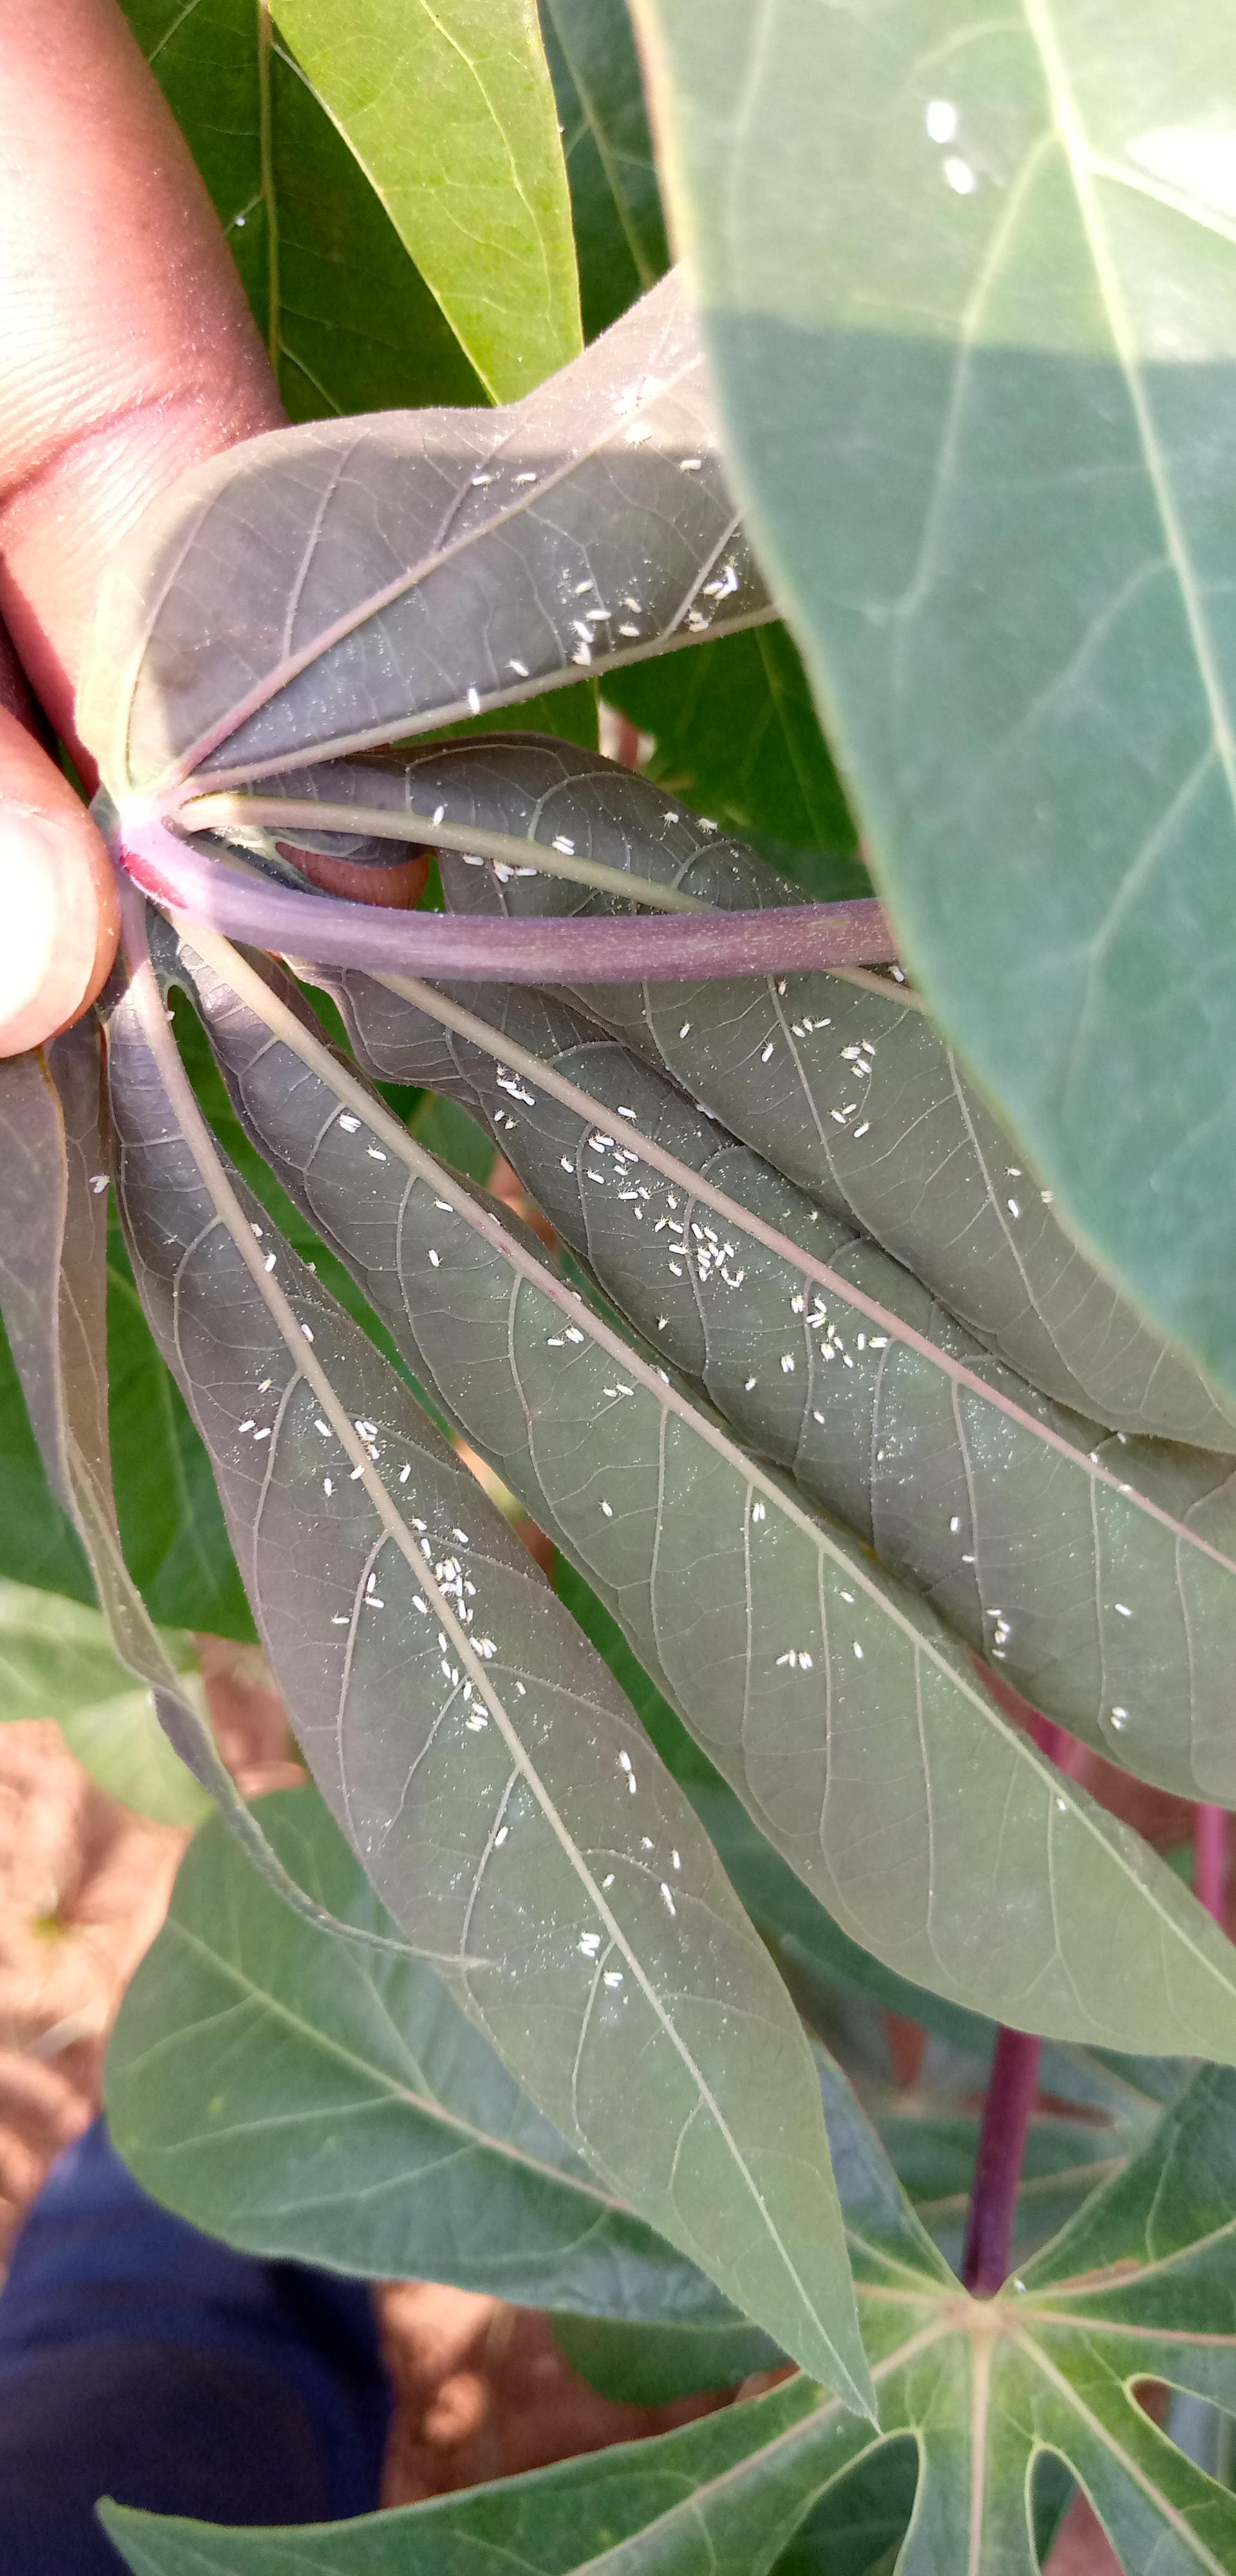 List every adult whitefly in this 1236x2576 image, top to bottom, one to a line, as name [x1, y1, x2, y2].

whitefly [923, 90, 964, 147]
whitefly [941, 155, 980, 199]
whitefly [231, 216, 248, 230]
whitefly [640, 375, 669, 397]
whitefly [617, 386, 639, 399]
whitefly [612, 399, 637, 415]
whitefly [621, 420, 653, 444]
whitefly [677, 457, 705, 471]
whitefly [512, 470, 538, 486]
whitefly [471, 473, 495, 487]
whitefly [724, 564, 740, 593]
whitefly [573, 578, 595, 596]
whitefly [702, 581, 724, 598]
whitefly [714, 585, 731, 601]
whitefly [624, 594, 645, 614]
whitefly [586, 607, 611, 623]
whitefly [687, 611, 704, 622]
whitefly [571, 617, 597, 645]
whitefly [618, 621, 639, 639]
whitefly [689, 621, 709, 634]
whitefly [580, 640, 592, 665]
whitefly [570, 652, 585, 665]
whitefly [507, 659, 532, 677]
whitefly [467, 685, 483, 715]
whitefly [431, 804, 448, 828]
whitefly [660, 810, 680, 826]
whitefly [697, 815, 720, 833]
whitefly [556, 834, 574, 848]
whitefly [551, 840, 575, 856]
whitefly [462, 852, 485, 867]
whitefly [492, 860, 515, 876]
whitefly [515, 866, 538, 877]
whitefly [494, 869, 509, 884]
whitefly [886, 961, 906, 983]
whitefly [774, 977, 789, 998]
whitefly [162, 1007, 176, 1027]
whitefly [814, 1016, 831, 1029]
whitefly [800, 1016, 814, 1034]
whitefly [677, 1021, 692, 1039]
whitefly [789, 1022, 807, 1039]
whitefly [758, 1036, 777, 1063]
whitefly [859, 1037, 877, 1057]
whitefly [842, 1045, 861, 1054]
whitefly [839, 1051, 857, 1060]
whitefly [857, 1057, 872, 1075]
whitefly [848, 1066, 864, 1079]
whitefly [494, 1075, 518, 1089]
whitefly [505, 1088, 523, 1101]
whitefly [522, 1092, 535, 1107]
whitefly [839, 1103, 860, 1115]
whitefly [616, 1104, 637, 1121]
whitefly [492, 1106, 507, 1122]
whitefly [828, 1107, 847, 1125]
whitefly [338, 1113, 362, 1127]
whitefly [502, 1117, 520, 1131]
whitefly [851, 1118, 872, 1140]
whitefly [337, 1119, 356, 1134]
whitefly [594, 1132, 615, 1147]
whitefly [586, 1137, 605, 1153]
whitefly [364, 1147, 388, 1163]
whitefly [623, 1148, 639, 1163]
whitefly [612, 1151, 625, 1164]
whitefly [559, 1155, 574, 1174]
whitefly [612, 1164, 628, 1177]
whitefly [1005, 1165, 1022, 1177]
whitefly [585, 1167, 605, 1185]
whitefly [88, 1173, 111, 1195]
whitefly [637, 1186, 651, 1200]
whitefly [615, 1188, 638, 1200]
whitefly [1038, 1189, 1054, 1198]
whitefly [666, 1193, 677, 1210]
whitefly [1007, 1197, 1020, 1220]
whitefly [1042, 1197, 1054, 1206]
whitefly [431, 1198, 454, 1214]
whitefly [632, 1205, 644, 1220]
whitefly [653, 1217, 668, 1233]
whitefly [668, 1218, 683, 1235]
whitefly [247, 1220, 265, 1239]
whitefly [690, 1222, 703, 1240]
whitefly [702, 1226, 720, 1243]
whitefly [707, 1242, 719, 1257]
whitefly [722, 1242, 736, 1259]
whitefly [668, 1242, 689, 1255]
whitefly [697, 1246, 713, 1260]
whitefly [425, 1247, 441, 1269]
whitefly [263, 1250, 281, 1273]
whitefly [715, 1250, 726, 1266]
whitefly [697, 1254, 711, 1268]
whitefly [305, 1258, 320, 1276]
whitefly [667, 1260, 684, 1278]
whitefly [698, 1265, 709, 1283]
whitefly [720, 1266, 730, 1281]
whitefly [735, 1267, 744, 1281]
whitefly [726, 1278, 741, 1289]
whitefly [796, 1293, 806, 1313]
whitefly [790, 1295, 798, 1315]
whitefly [812, 1296, 829, 1312]
whitefly [653, 1311, 671, 1332]
whitefly [806, 1312, 825, 1325]
whitefly [812, 1316, 827, 1329]
whitefly [300, 1321, 317, 1345]
whitefly [825, 1322, 836, 1339]
whitefly [568, 1325, 585, 1343]
whitefly [563, 1327, 579, 1346]
whitefly [856, 1332, 868, 1352]
whitefly [870, 1334, 889, 1343]
whitefly [833, 1334, 845, 1352]
whitefly [543, 1336, 566, 1347]
whitefly [819, 1340, 829, 1359]
whitefly [868, 1340, 890, 1352]
whitefly [827, 1343, 835, 1359]
whitefly [839, 1352, 855, 1372]
whitefly [786, 1353, 795, 1372]
whitefly [780, 1355, 788, 1373]
whitefly [742, 1376, 756, 1392]
whitefly [253, 1376, 274, 1395]
whitefly [616, 1383, 635, 1398]
whitefly [601, 1386, 617, 1399]
whitefly [809, 1408, 828, 1427]
whitefly [312, 1417, 335, 1440]
whitefly [355, 1417, 365, 1434]
whitefly [238, 1418, 256, 1434]
whitefly [363, 1420, 380, 1434]
whitefly [252, 1425, 273, 1441]
whitefly [1116, 1430, 1127, 1444]
whitefly [357, 1433, 377, 1443]
whitefly [366, 1444, 383, 1461]
whitefly [874, 1445, 888, 1463]
whitefly [1088, 1451, 1100, 1464]
whitefly [395, 1459, 413, 1484]
whitefly [348, 1460, 364, 1481]
whitefly [321, 1473, 335, 1499]
whitefly [1116, 1482, 1133, 1492]
whitefly [599, 1498, 614, 1520]
whitefly [751, 1501, 759, 1522]
whitefly [759, 1501, 767, 1523]
whitefly [948, 1513, 960, 1533]
whitefly [409, 1515, 429, 1532]
whitefly [447, 1526, 472, 1544]
whitefly [420, 1536, 435, 1561]
whitefly [958, 1550, 979, 1564]
whitefly [451, 1554, 465, 1573]
whitefly [442, 1557, 456, 1580]
whitefly [434, 1558, 444, 1580]
whitefly [364, 1569, 378, 1593]
whitefly [455, 1574, 462, 1597]
whitefly [462, 1577, 479, 1598]
whitefly [438, 1579, 454, 1597]
whitefly [836, 1586, 859, 1606]
whitefly [409, 1593, 429, 1615]
whitefly [360, 1595, 388, 1612]
whitefly [456, 1598, 467, 1620]
whitefly [1110, 1599, 1138, 1620]
whitefly [984, 1605, 1003, 1616]
whitefly [466, 1607, 477, 1624]
whitefly [328, 1613, 351, 1627]
whitefly [994, 1617, 1011, 1632]
whitefly [992, 1629, 1010, 1646]
whitefly [435, 1631, 450, 1653]
whitefly [468, 1635, 483, 1658]
whitefly [480, 1636, 492, 1659]
whitefly [485, 1636, 499, 1654]
whitefly [848, 1638, 868, 1663]
whitefly [788, 1647, 797, 1669]
whitefly [989, 1647, 1009, 1661]
whitefly [798, 1649, 808, 1672]
whitefly [772, 1651, 789, 1667]
whitefly [802, 1651, 815, 1669]
whitefly [440, 1658, 451, 1679]
whitefly [451, 1665, 460, 1689]
whitefly [512, 1678, 530, 1698]
whitefly [462, 1680, 472, 1703]
whitefly [469, 1701, 491, 1716]
whitefly [1109, 1705, 1131, 1719]
whitefly [467, 1713, 489, 1725]
whitefly [1108, 1715, 1125, 1732]
whitefly [463, 1719, 482, 1734]
whitefly [616, 1748, 633, 1772]
whitefly [625, 1771, 642, 1796]
whitefly [1053, 1794, 1068, 1815]
whitefly [492, 1825, 513, 1848]
whitefly [639, 1835, 655, 1851]
whitefly [668, 1847, 683, 1871]
whitefly [601, 1873, 616, 1891]
whitefly [659, 1880, 674, 1900]
whitefly [663, 1899, 681, 1917]
whitefly [580, 1931, 599, 1941]
whitefly [575, 1940, 599, 1947]
whitefly [581, 1948, 598, 1959]
whitefly [602, 1969, 624, 1980]
whitefly [601, 1978, 621, 1991]